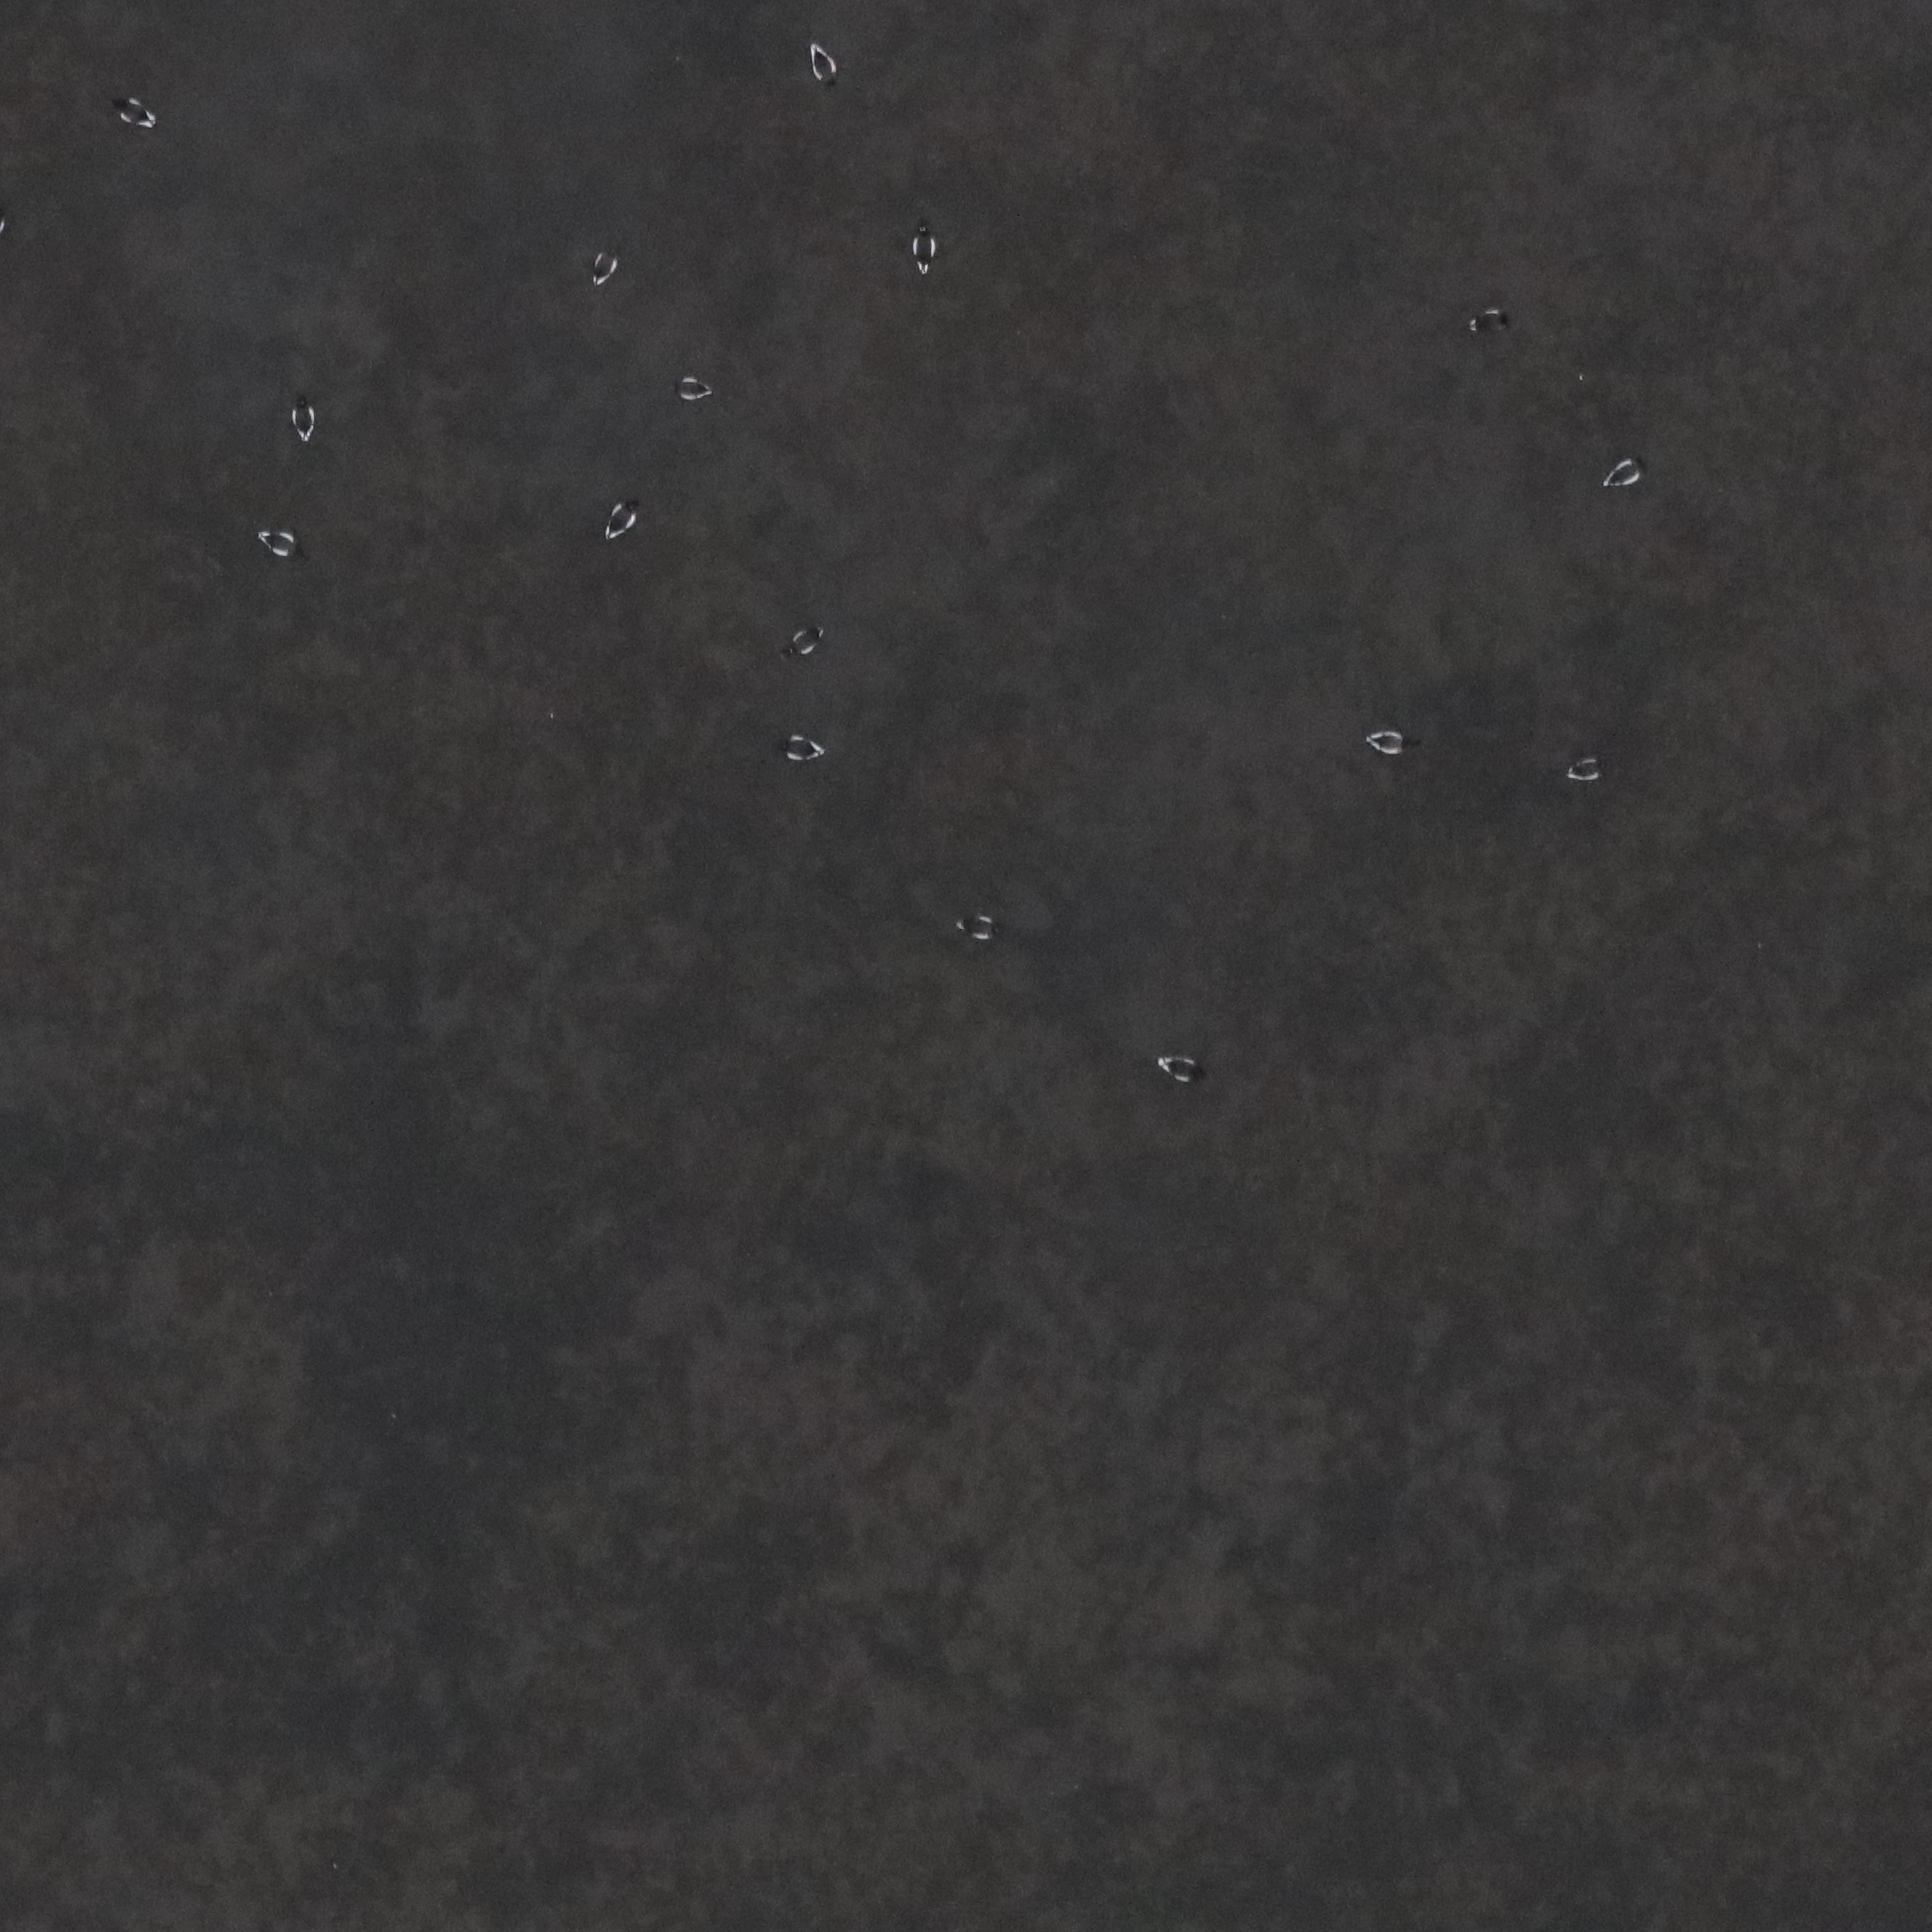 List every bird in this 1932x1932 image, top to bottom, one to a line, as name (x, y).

brant (822, 67)
brant (134, 113)
brant (924, 249)
brant (603, 266)
brant (1490, 322)
brant (690, 389)
brant (303, 418)
brant (1624, 474)
brant (620, 520)
brant (280, 543)
brant (803, 642)
brant (1391, 743)
brant (801, 749)
brant (1585, 768)
brant (977, 928)
brant (1181, 1069)